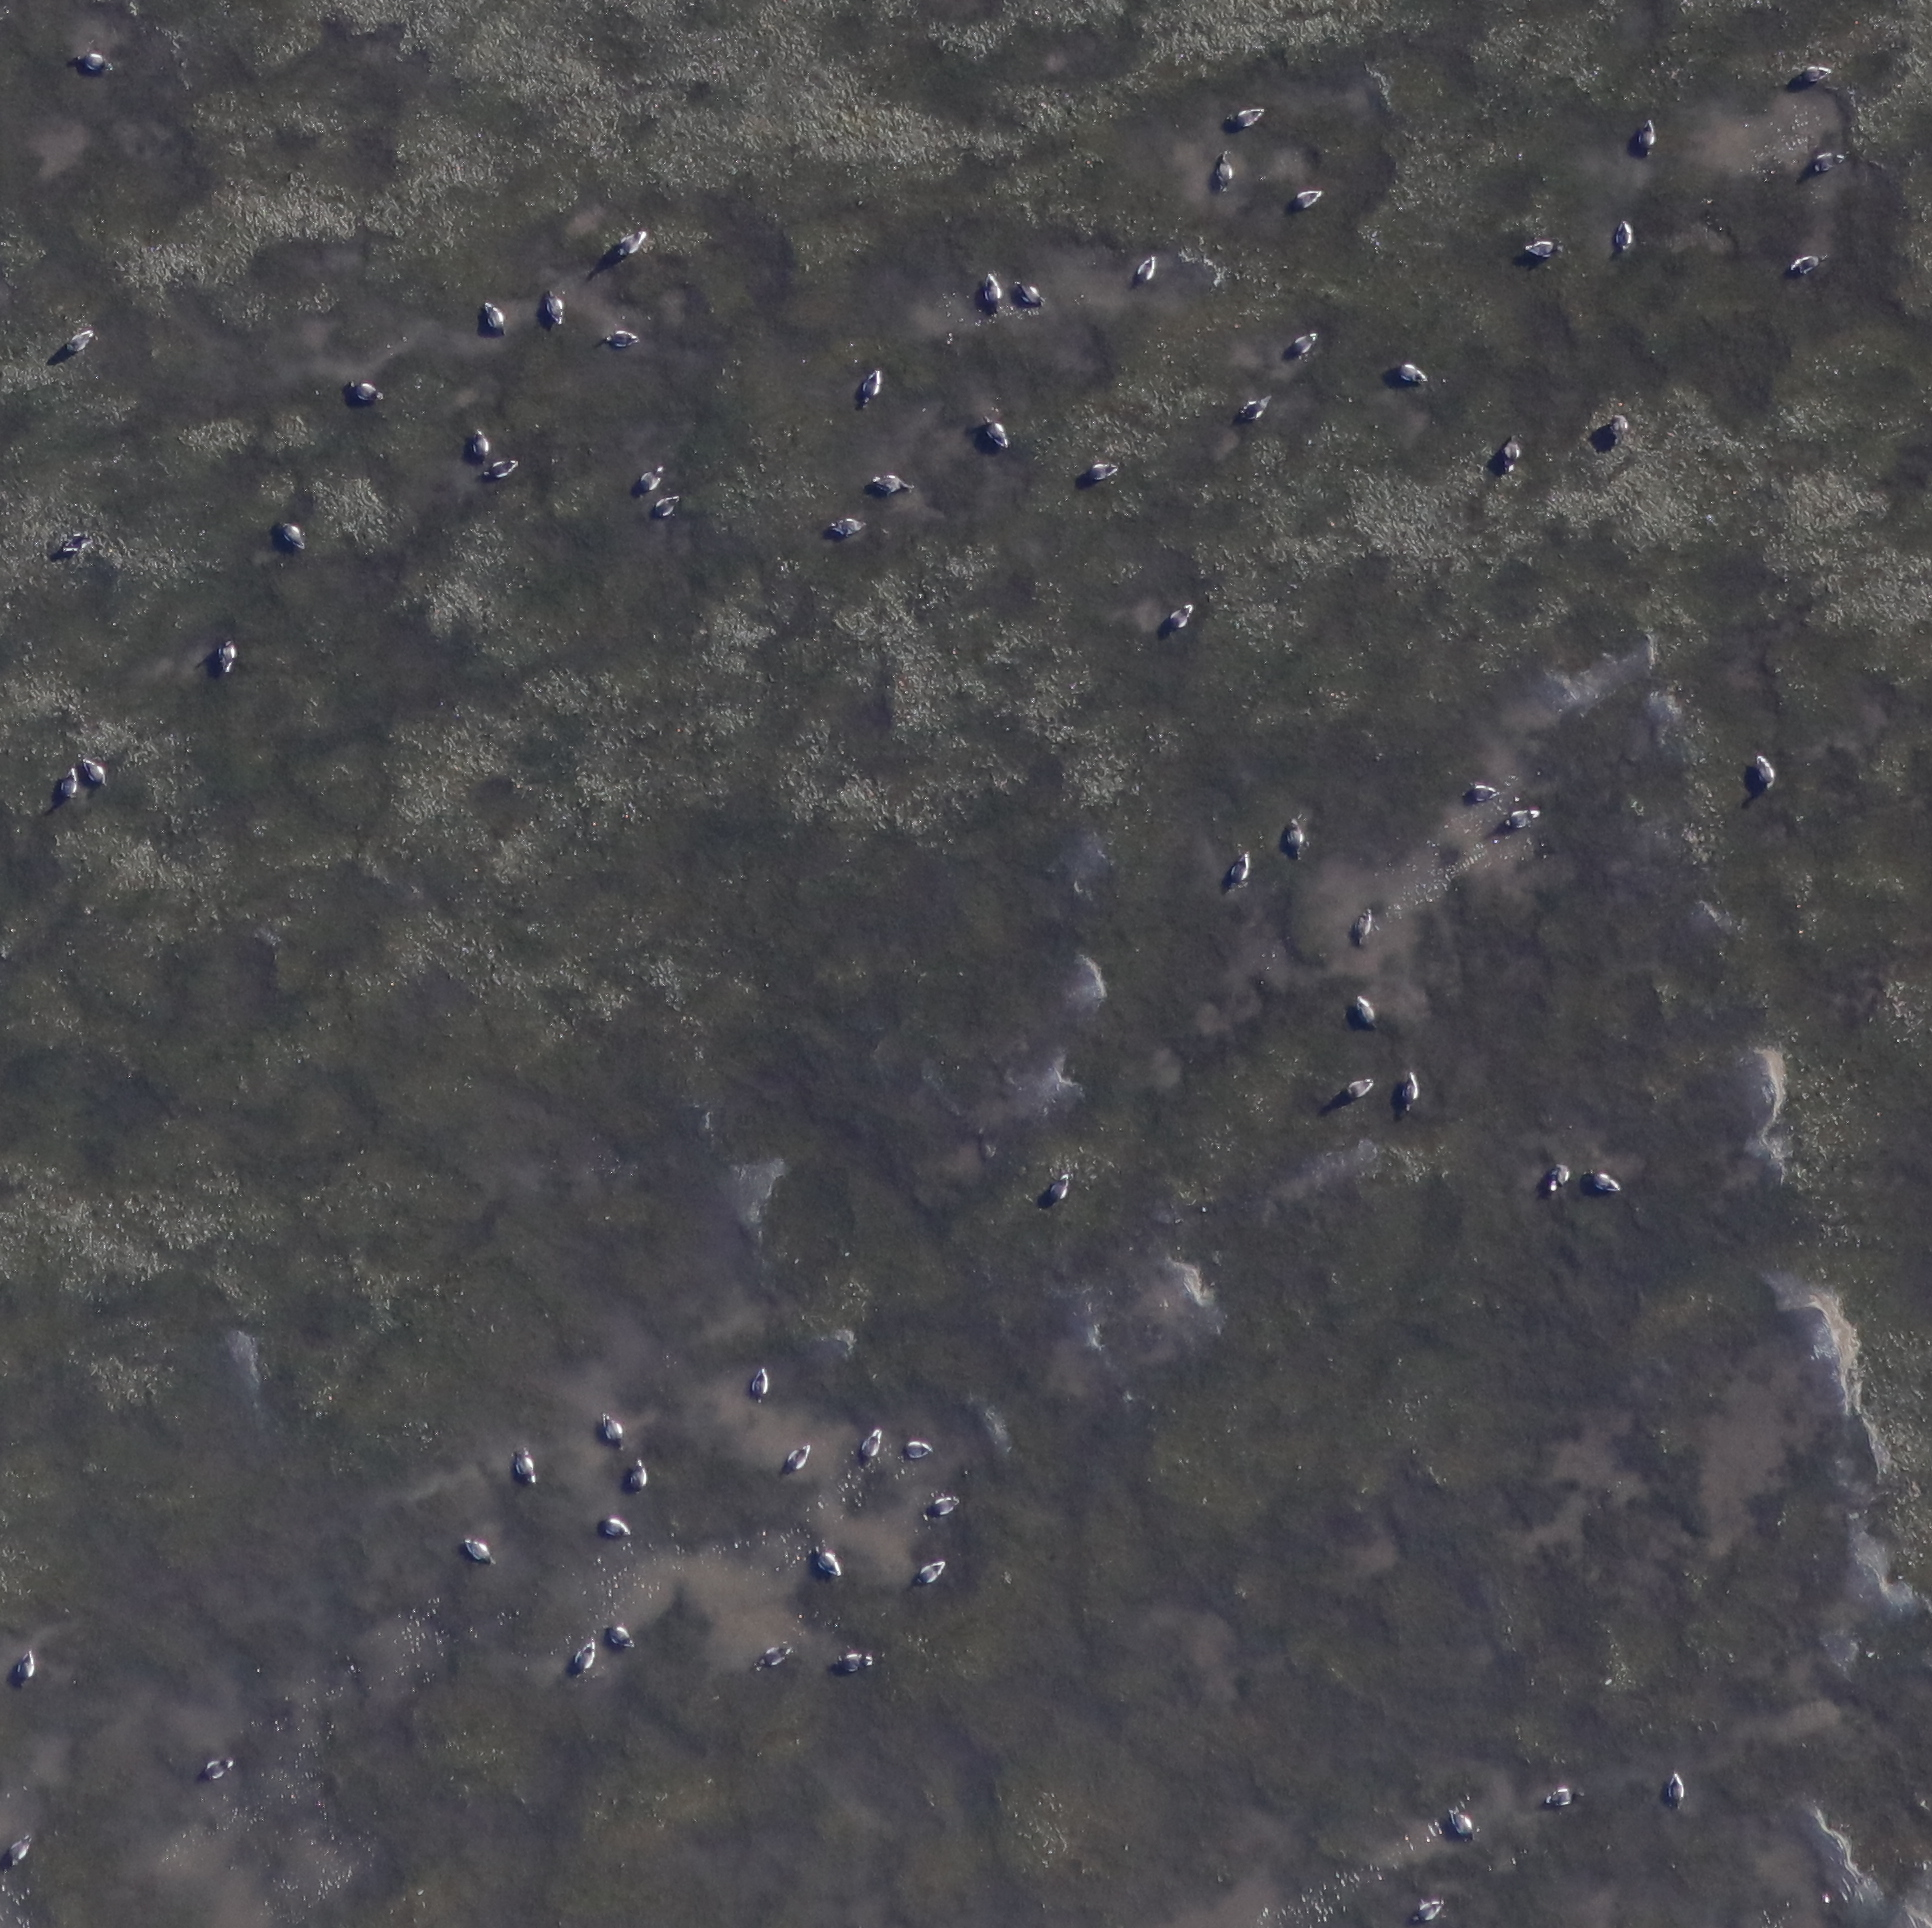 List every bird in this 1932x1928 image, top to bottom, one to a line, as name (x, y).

brant (95, 62)
brant (1814, 73)
brant (1247, 119)
brant (1646, 138)
brant (1827, 161)
brant (1225, 171)
brant (1307, 199)
brant (1623, 237)
brant (631, 244)
brant (1542, 249)
brant (1807, 264)
brant (1145, 270)
brant (994, 292)
brant (1032, 296)
brant (554, 307)
brant (494, 317)
brant (622, 338)
brant (79, 342)
brant (1305, 345)
brant (1411, 373)
brant (870, 388)
brant (365, 391)
brant (1254, 409)
brant (1619, 425)
brant (996, 432)
brant (481, 445)
brant (1512, 452)
brant (503, 470)
brant (1102, 471)
brant (649, 481)
brant (891, 484)
brant (666, 506)
brant (848, 526)
brant (294, 535)
brant (76, 543)
brant (1180, 617)
brant (228, 654)
brant (96, 772)
brant (1765, 772)
brant (68, 786)
brant (1481, 792)
brant (1522, 819)
brant (1295, 836)
brant (1241, 870)
brant (1364, 926)
brant (1366, 1011)
brant (1358, 1088)
brant (1410, 1090)
brant (1558, 1177)
brant (1604, 1182)
brant (1059, 1189)
brant (759, 1384)
brant (612, 1430)
brant (870, 1446)
brant (916, 1449)
brant (797, 1459)
brant (525, 1466)
brant (638, 1477)
brant (944, 1506)
brant (616, 1528)
brant (477, 1550)
brant (828, 1561)
brant (930, 1574)
brant (621, 1635)
brant (775, 1656)
brant (584, 1657)
brant (852, 1662)
brant (26, 1667)
brant (217, 1769)
brant (1676, 1791)
brant (1561, 1797)
brant (1462, 1824)
brant (18, 1851)
brant (1432, 1908)